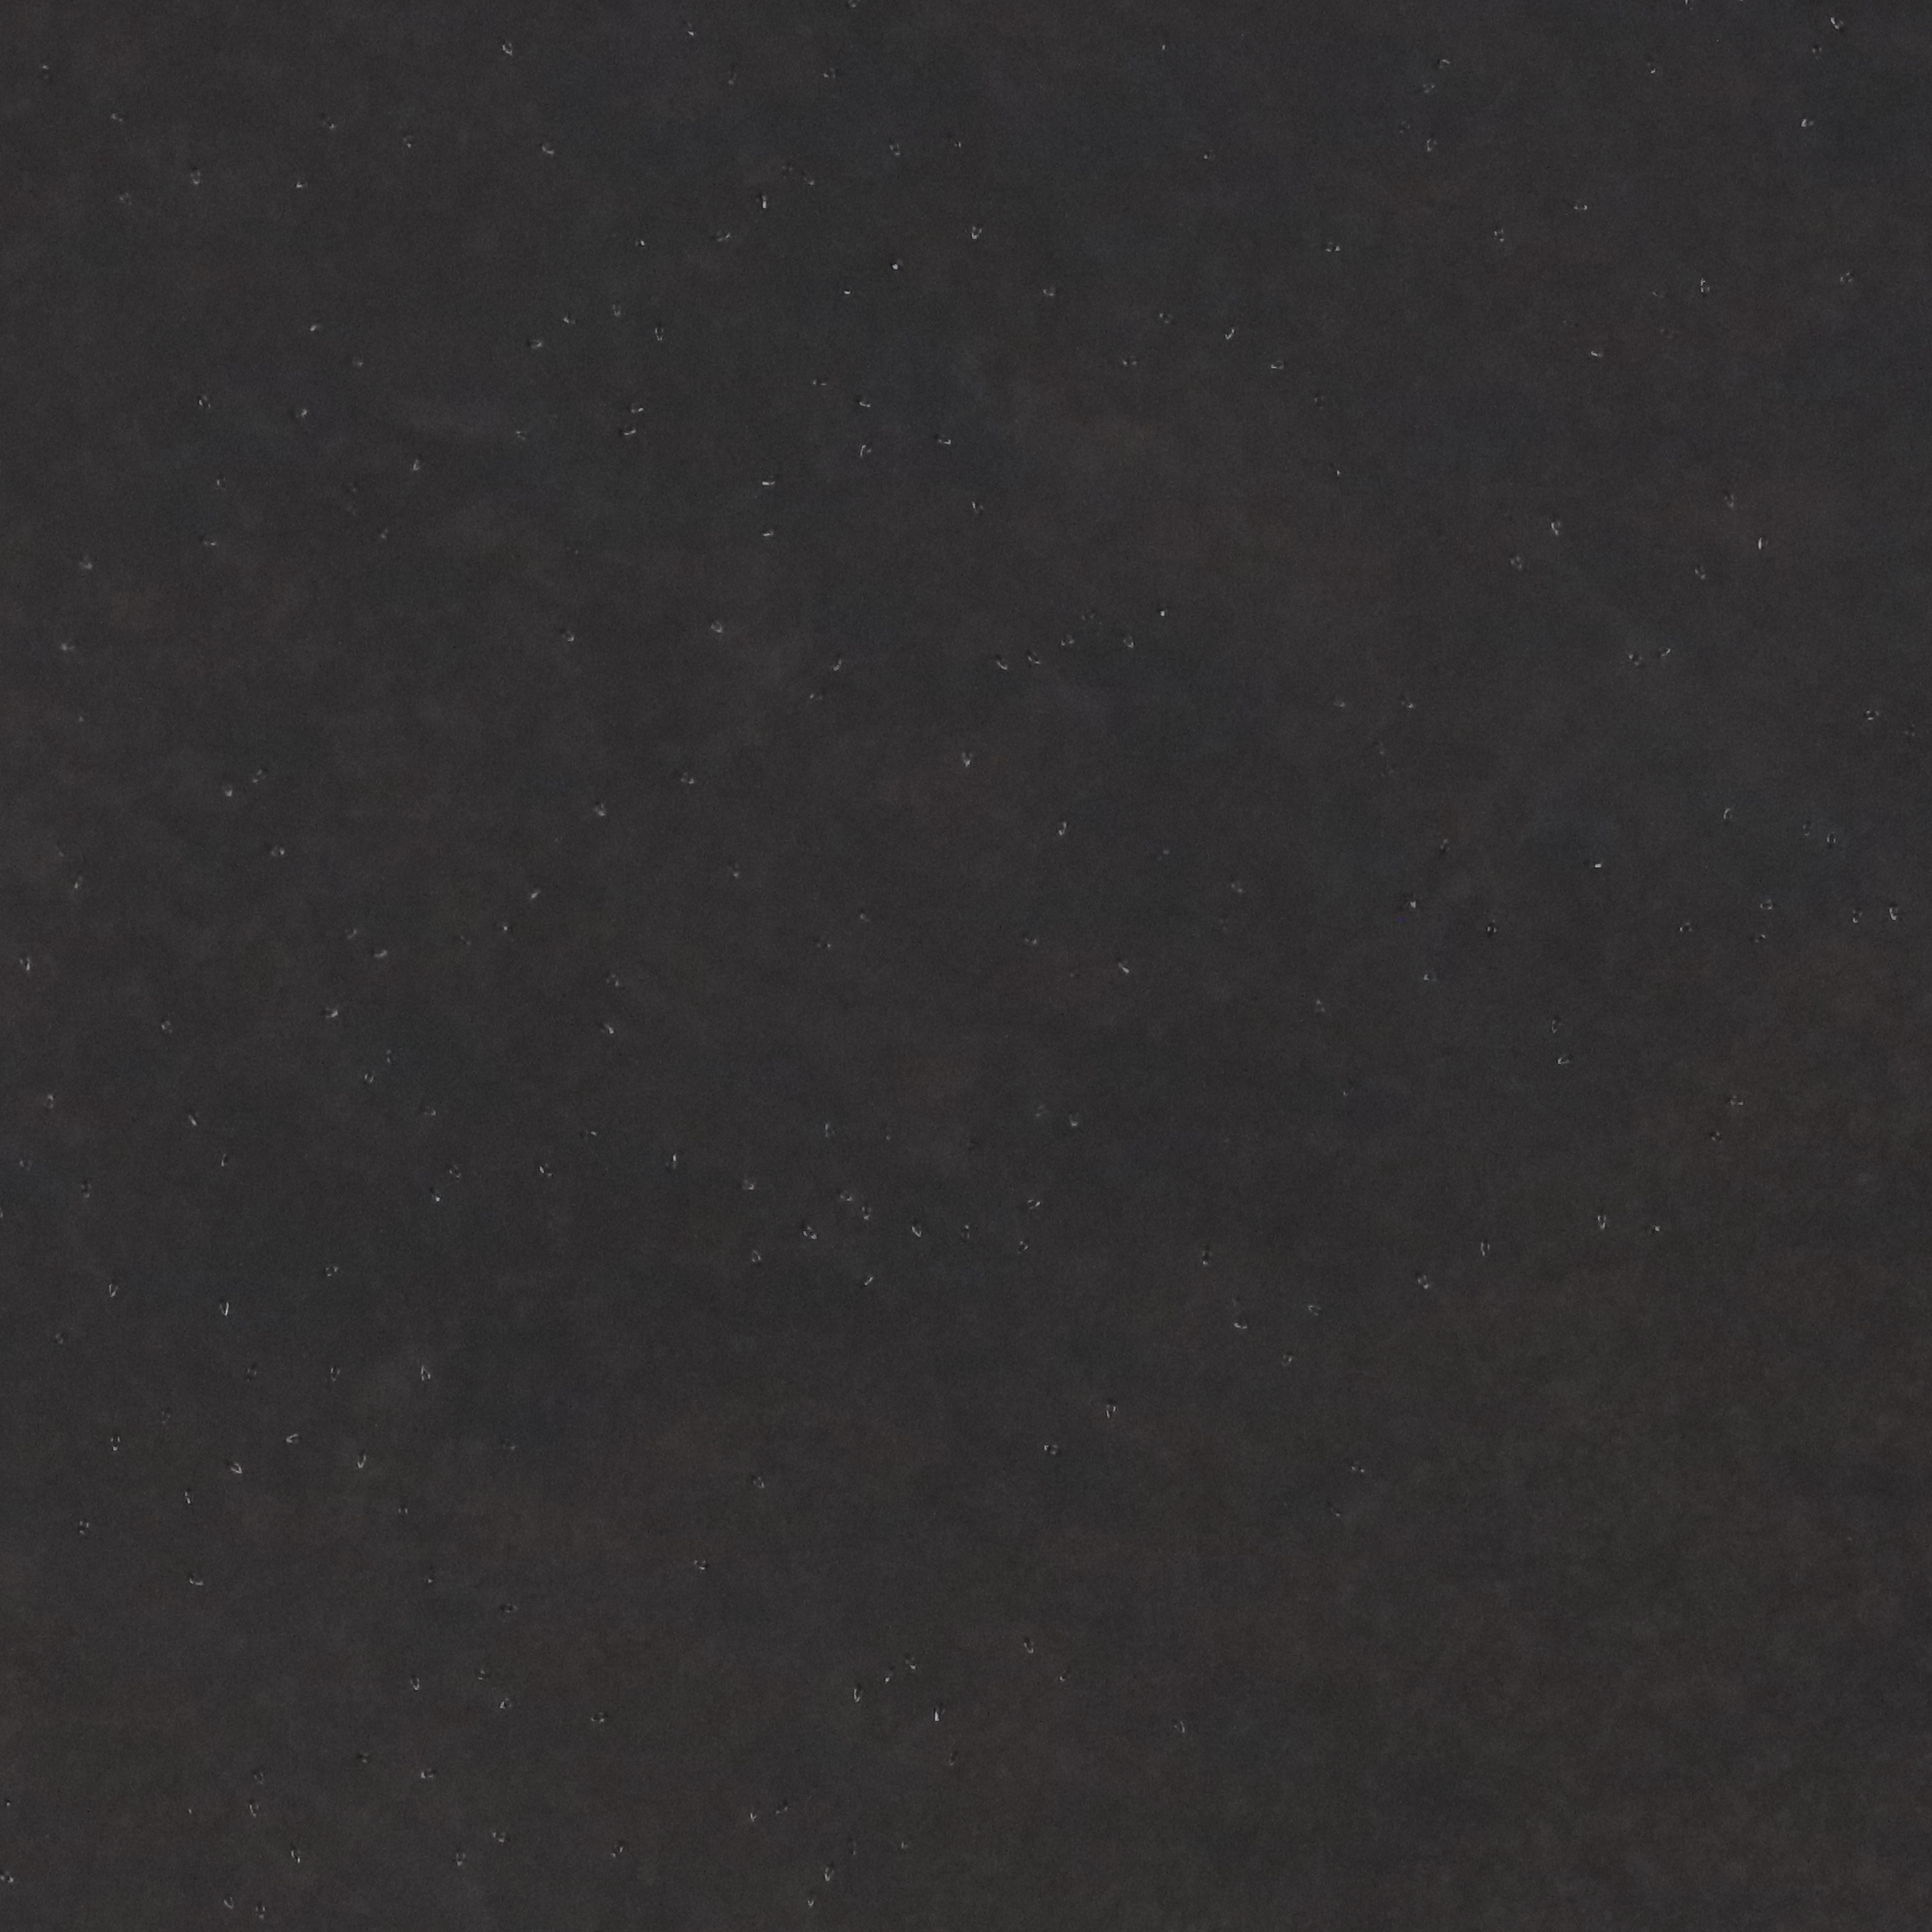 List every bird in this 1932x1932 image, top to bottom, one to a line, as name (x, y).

brant (693, 35)
brant (1828, 35)
brant (1169, 42)
brant (509, 44)
brant (1816, 60)
brant (44, 68)
brant (1648, 68)
brant (1440, 70)
brant (759, 73)
brant (845, 74)
brant (1415, 92)
brant (325, 111)
brant (121, 112)
brant (1799, 126)
brant (1401, 127)
brant (405, 128)
brant (1429, 136)
brant (958, 139)
brant (544, 148)
brant (884, 149)
brant (1211, 157)
brant (793, 166)
brant (823, 177)
brant (304, 183)
brant (204, 184)
brant (127, 196)
brant (1582, 208)
brant (760, 209)
brant (971, 223)
brant (728, 239)
brant (642, 243)
brant (1508, 244)
brant (1342, 250)
brant (890, 266)
brant (1848, 285)
brant (1699, 292)
brant (850, 293)
brant (1671, 293)
brant (1057, 296)
brant (620, 306)
brant (1169, 315)
brant (574, 321)
brant (1576, 322)
brant (665, 328)
brant (323, 330)
brant (1228, 331)
brant (1672, 336)
brant (542, 342)
brant (1598, 352)
brant (367, 361)
brant (1276, 361)
brant (1138, 366)
brant (826, 381)
brant (1321, 396)
brant (208, 402)
brant (879, 408)
brant (303, 410)
brant (644, 412)
brant (626, 436)
brant (938, 442)
brant (857, 452)
brant (415, 471)
brant (227, 475)
brant (762, 477)
brant (1333, 480)
brant (357, 495)
brant (964, 507)
brant (1723, 507)
brant (760, 525)
brant (1557, 531)
brant (383, 532)
brant (223, 538)
brant (1766, 551)
brant (1523, 553)
brant (79, 566)
brant (1703, 570)
brant (1097, 607)
brant (1169, 611)
brant (713, 626)
brant (1074, 631)
brant (1138, 643)
brant (564, 649)
brant (59, 651)
brant (1043, 652)
brant (1673, 655)
brant (1638, 656)
brant (845, 658)
brant (1001, 670)
brant (823, 689)
brant (1413, 702)
brant (1348, 714)
brant (81, 719)
brant (1873, 725)
brant (1903, 733)
brant (1383, 745)
brant (972, 756)
brant (1387, 772)
brant (684, 775)
brant (260, 776)
brant (229, 787)
brant (603, 812)
brant (1730, 818)
brant (1063, 822)
brant (1795, 822)
brant (1823, 834)
brant (1438, 848)
brant (282, 849)
brant (57, 850)
brant (1173, 853)
brant (1597, 859)
brant (730, 860)
brant (1246, 883)
brant (75, 889)
brant (545, 890)
brant (1415, 895)
brant (1764, 903)
brant (869, 908)
brant (1854, 909)
brant (1904, 909)
brant (1230, 915)
brant (1490, 923)
brant (1682, 923)
brant (506, 930)
brant (356, 934)
brant (466, 938)
brant (824, 940)
brant (1030, 940)
brant (1758, 940)
brant (394, 954)
brant (1126, 963)
brant (40, 967)
brant (1433, 972)
brant (613, 980)
brant (1329, 1010)
brant (323, 1016)
brant (1556, 1031)
brant (173, 1032)
brant (604, 1050)
brant (386, 1055)
brant (1567, 1061)
brant (368, 1080)
brant (1345, 1091)
brant (52, 1100)
brant (1729, 1105)
brant (422, 1106)
brant (1046, 1111)
brant (199, 1112)
brant (1083, 1130)
brant (838, 1131)
brant (591, 1135)
brant (900, 1138)
brant (1722, 1140)
brant (227, 1162)
brant (455, 1167)
brant (29, 1169)
brant (552, 1169)
brant (673, 1171)
brant (430, 1186)
brant (745, 1187)
brant (75, 1196)
brant (841, 1196)
brant (1033, 1202)
brant (861, 1214)
brant (913, 1224)
brant (1600, 1226)
brant (957, 1229)
brant (1644, 1230)
brant (811, 1236)
brant (1008, 1243)
brant (1204, 1251)
brant (1492, 1255)
brant (764, 1261)
brant (332, 1265)
brant (114, 1285)
brant (1427, 1285)
brant (870, 1288)
brant (231, 1303)
brant (1233, 1303)
brant (1315, 1315)
brant (1239, 1325)
brant (53, 1335)
brant (1296, 1363)
brant (263, 1371)
brant (338, 1371)
brant (428, 1372)
brant (1114, 1407)
brant (164, 1408)
brant (113, 1434)
brant (286, 1443)
brant (1058, 1445)
brant (519, 1450)
brant (353, 1456)
brant (1358, 1465)
brant (237, 1469)
brant (754, 1483)
brant (189, 1498)
brant (406, 1501)
brant (1339, 1510)
brant (76, 1520)
brant (698, 1560)
brant (199, 1584)
brant (435, 1591)
brant (515, 1606)
brant (1034, 1635)
brant (919, 1667)
brant (482, 1672)
brant (411, 1673)
brant (887, 1674)
brant (1067, 1675)
brant (857, 1699)
brant (501, 1709)
brant (945, 1714)
brant (604, 1716)
brant (1186, 1725)
brant (957, 1752)
brant (365, 1767)
brant (436, 1773)
brant (256, 1776)
brant (9, 1800)
brant (787, 1810)
brant (254, 1811)
brant (753, 1820)
brant (501, 1835)
brant (910, 1842)
brant (632, 1845)
brant (855, 1850)
brant (295, 1858)
brant (464, 1860)
brant (17, 1881)
brant (823, 1881)
brant (227, 1899)
brant (803, 1900)
brant (255, 1910)